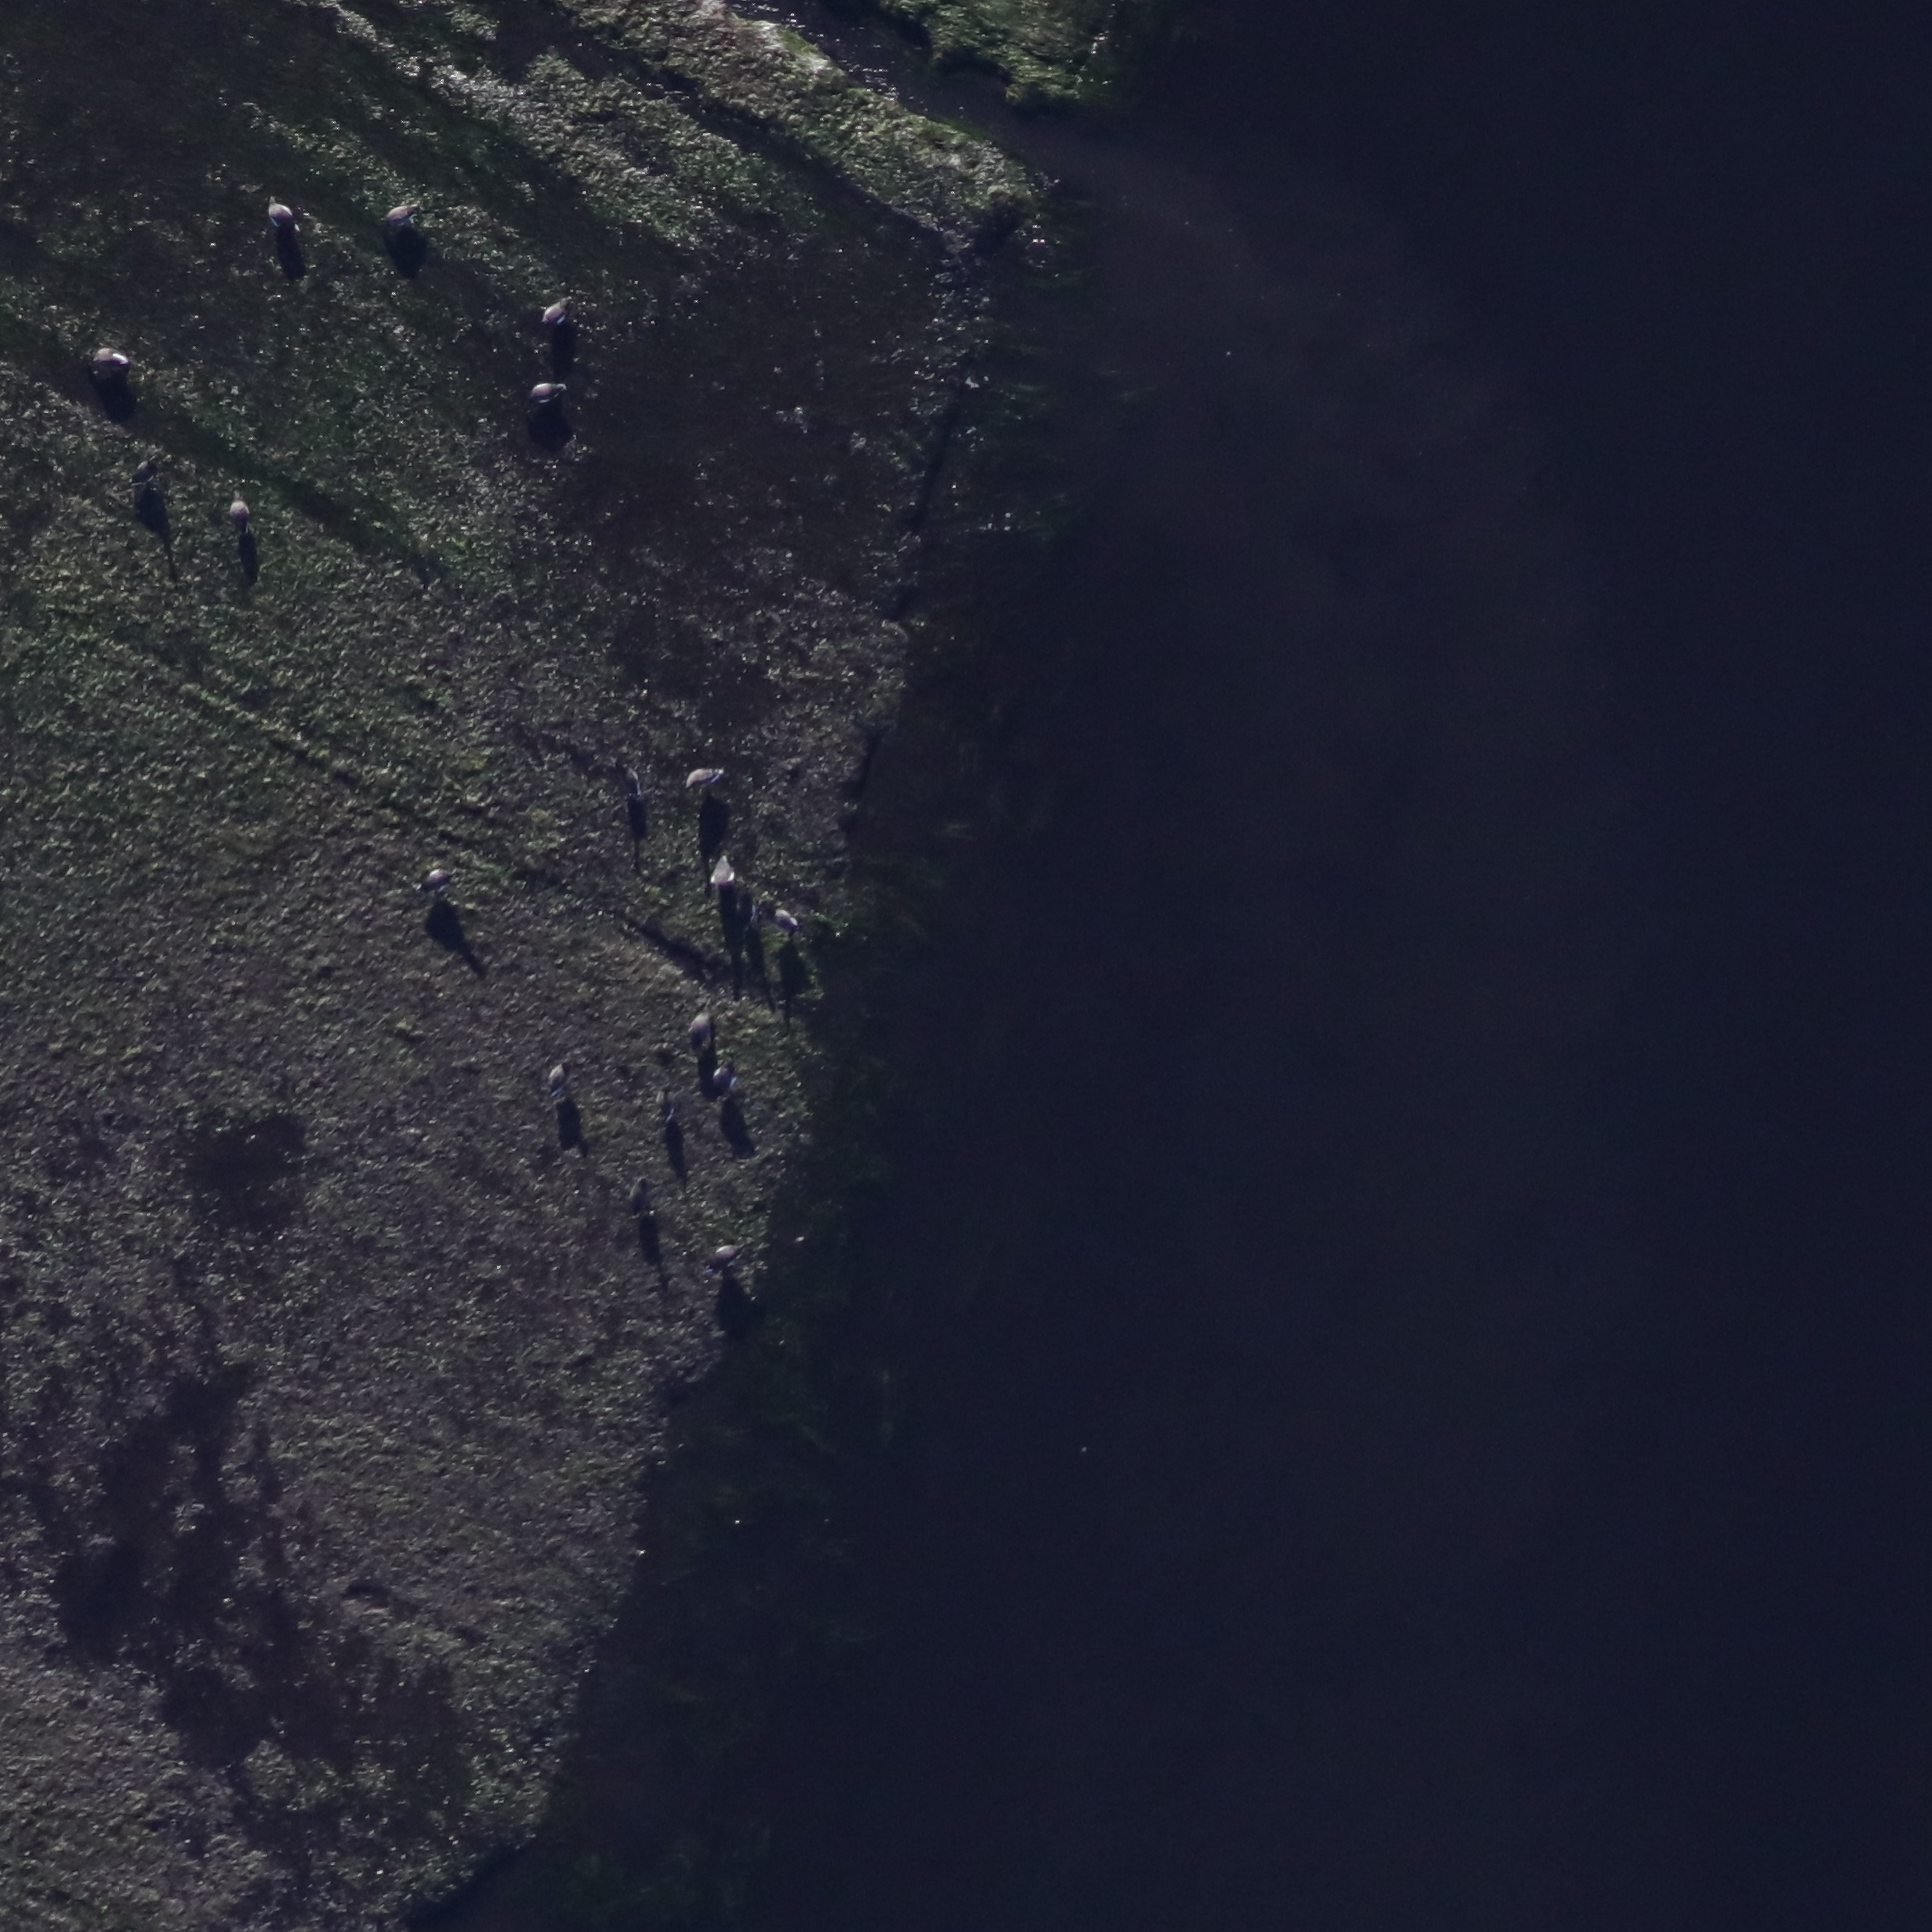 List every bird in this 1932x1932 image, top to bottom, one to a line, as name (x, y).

brant (398, 212)
brant (278, 215)
brant (556, 312)
brant (108, 365)
brant (543, 392)
brant (149, 474)
brant (235, 510)
brant (634, 778)
brant (706, 780)
brant (723, 871)
brant (435, 882)
brant (784, 915)
brant (702, 1027)
brant (723, 1076)
brant (558, 1080)
brant (666, 1108)
brant (638, 1203)
brant (722, 1258)